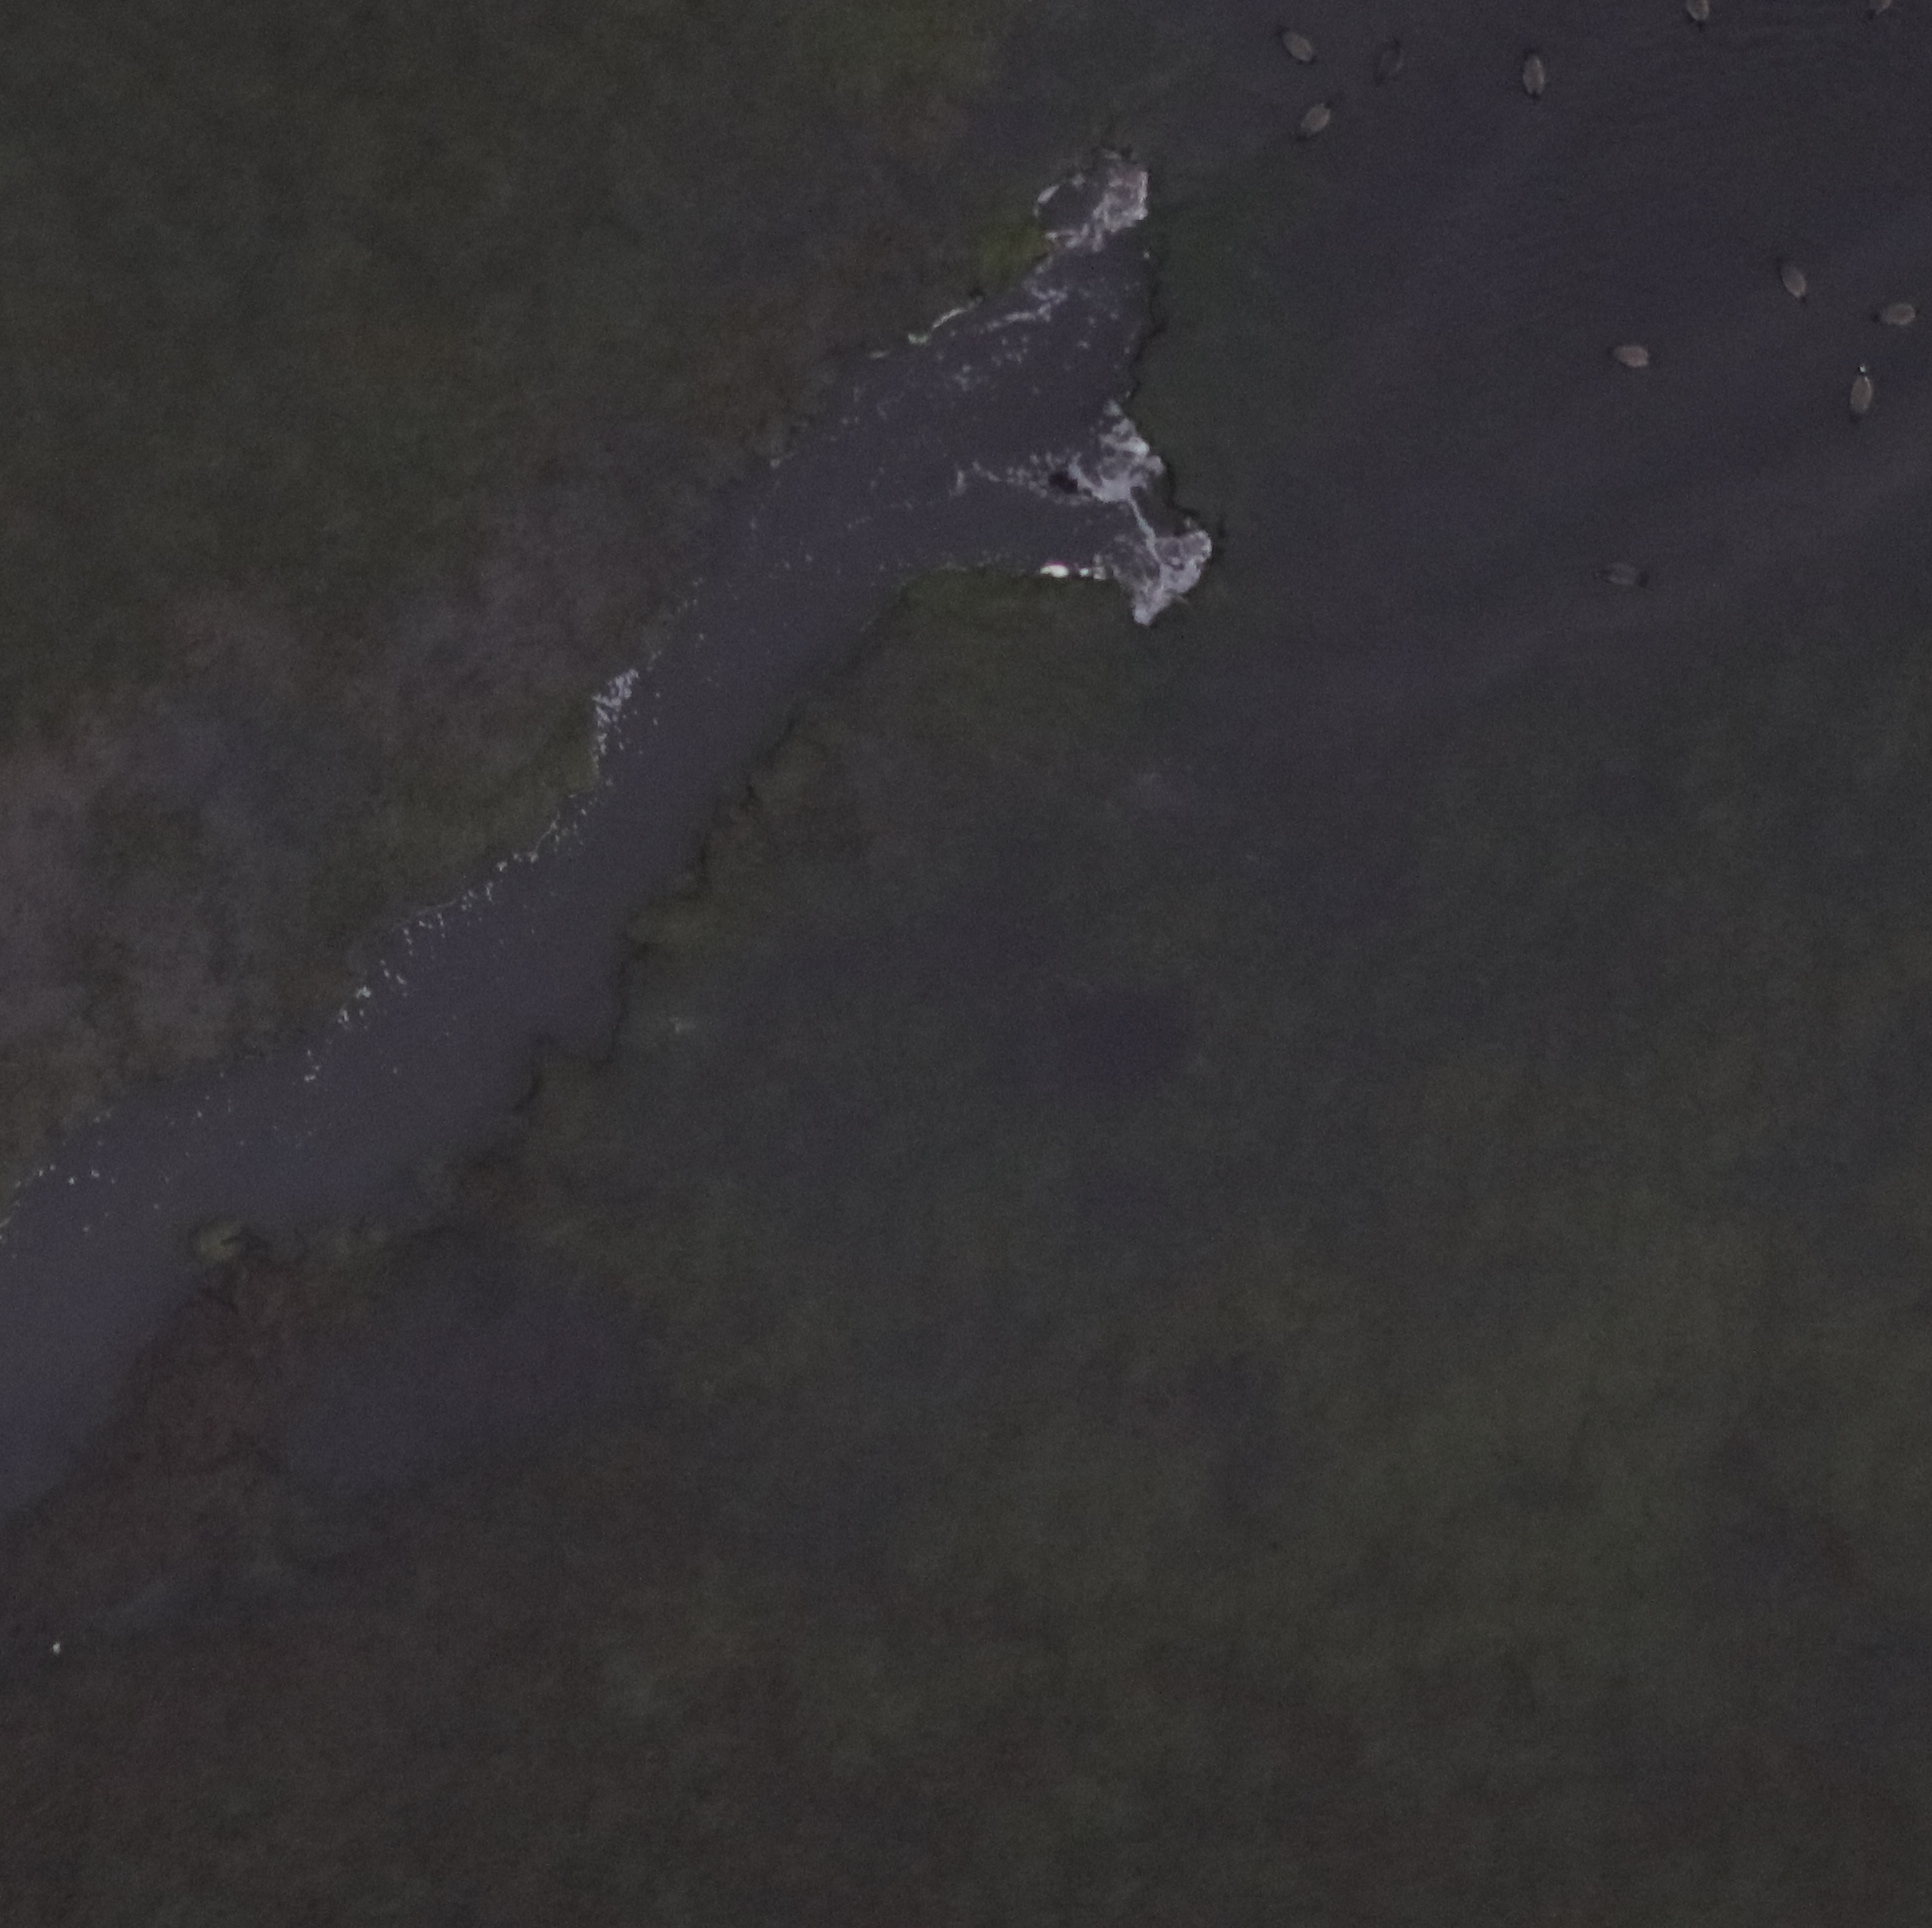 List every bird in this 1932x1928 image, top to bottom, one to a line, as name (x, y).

Canada goose (1698, 6)
Canada goose (1299, 47)
Canada goose (1388, 64)
Canada goose (1534, 76)
Canada goose (1316, 120)
Canada goose (1794, 280)
Canada goose (1897, 315)
Canada goose (1634, 357)
Canada goose (1862, 394)
Canada goose (1624, 574)